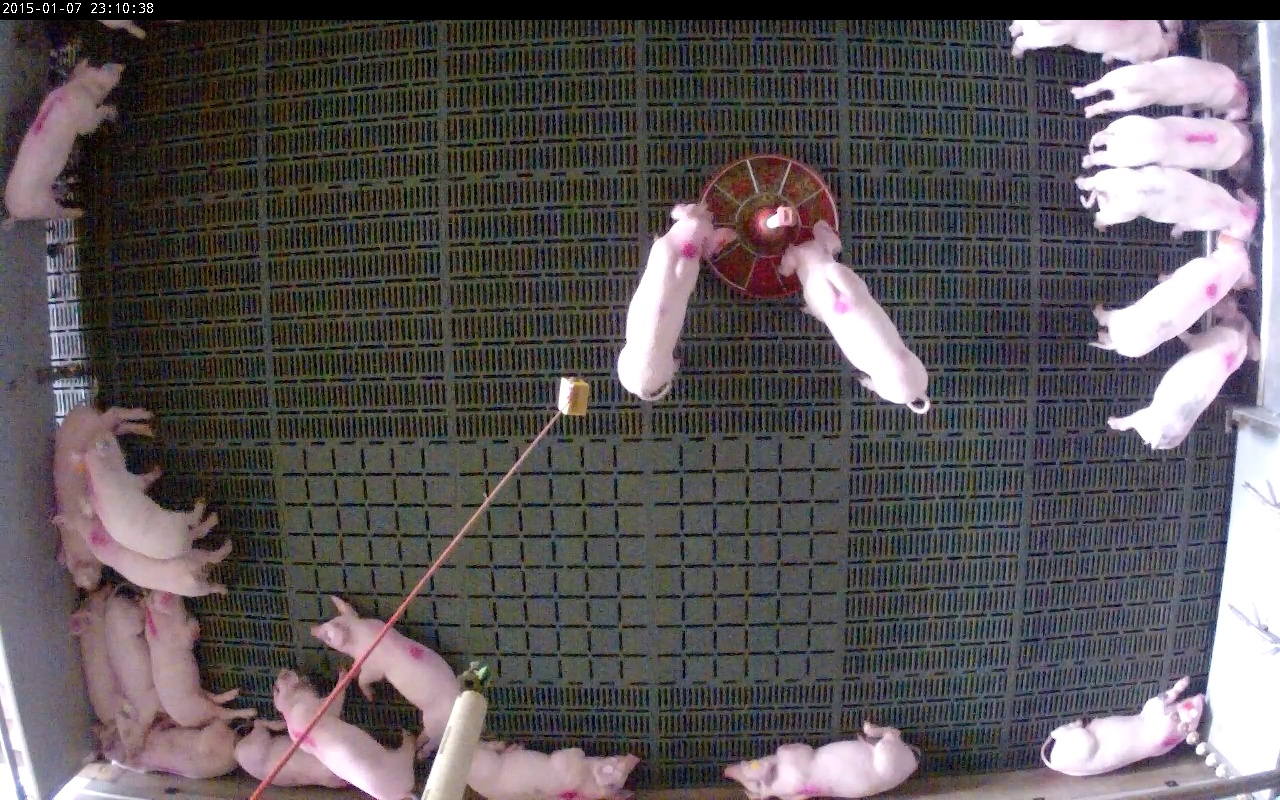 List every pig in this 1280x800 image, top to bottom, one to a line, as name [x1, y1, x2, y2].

pig [1009, 19, 1185, 65]
pig [1071, 55, 1249, 121]
pig [3, 57, 127, 230]
pig [1080, 114, 1256, 185]
pig [1076, 167, 1261, 243]
pig [616, 200, 738, 400]
pig [776, 219, 932, 415]
pig [1087, 232, 1257, 359]
pig [1107, 297, 1260, 452]
pig [56, 398, 155, 590]
pig [69, 431, 218, 560]
pig [50, 494, 231, 598]
pig [70, 583, 116, 726]
pig [105, 585, 166, 759]
pig [138, 588, 259, 727]
pig [310, 596, 460, 759]
pig [273, 669, 418, 799]
pig [1040, 678, 1208, 774]
pig [88, 719, 248, 781]
pig [234, 720, 349, 788]
pig [725, 723, 925, 799]
pig [469, 742, 641, 798]